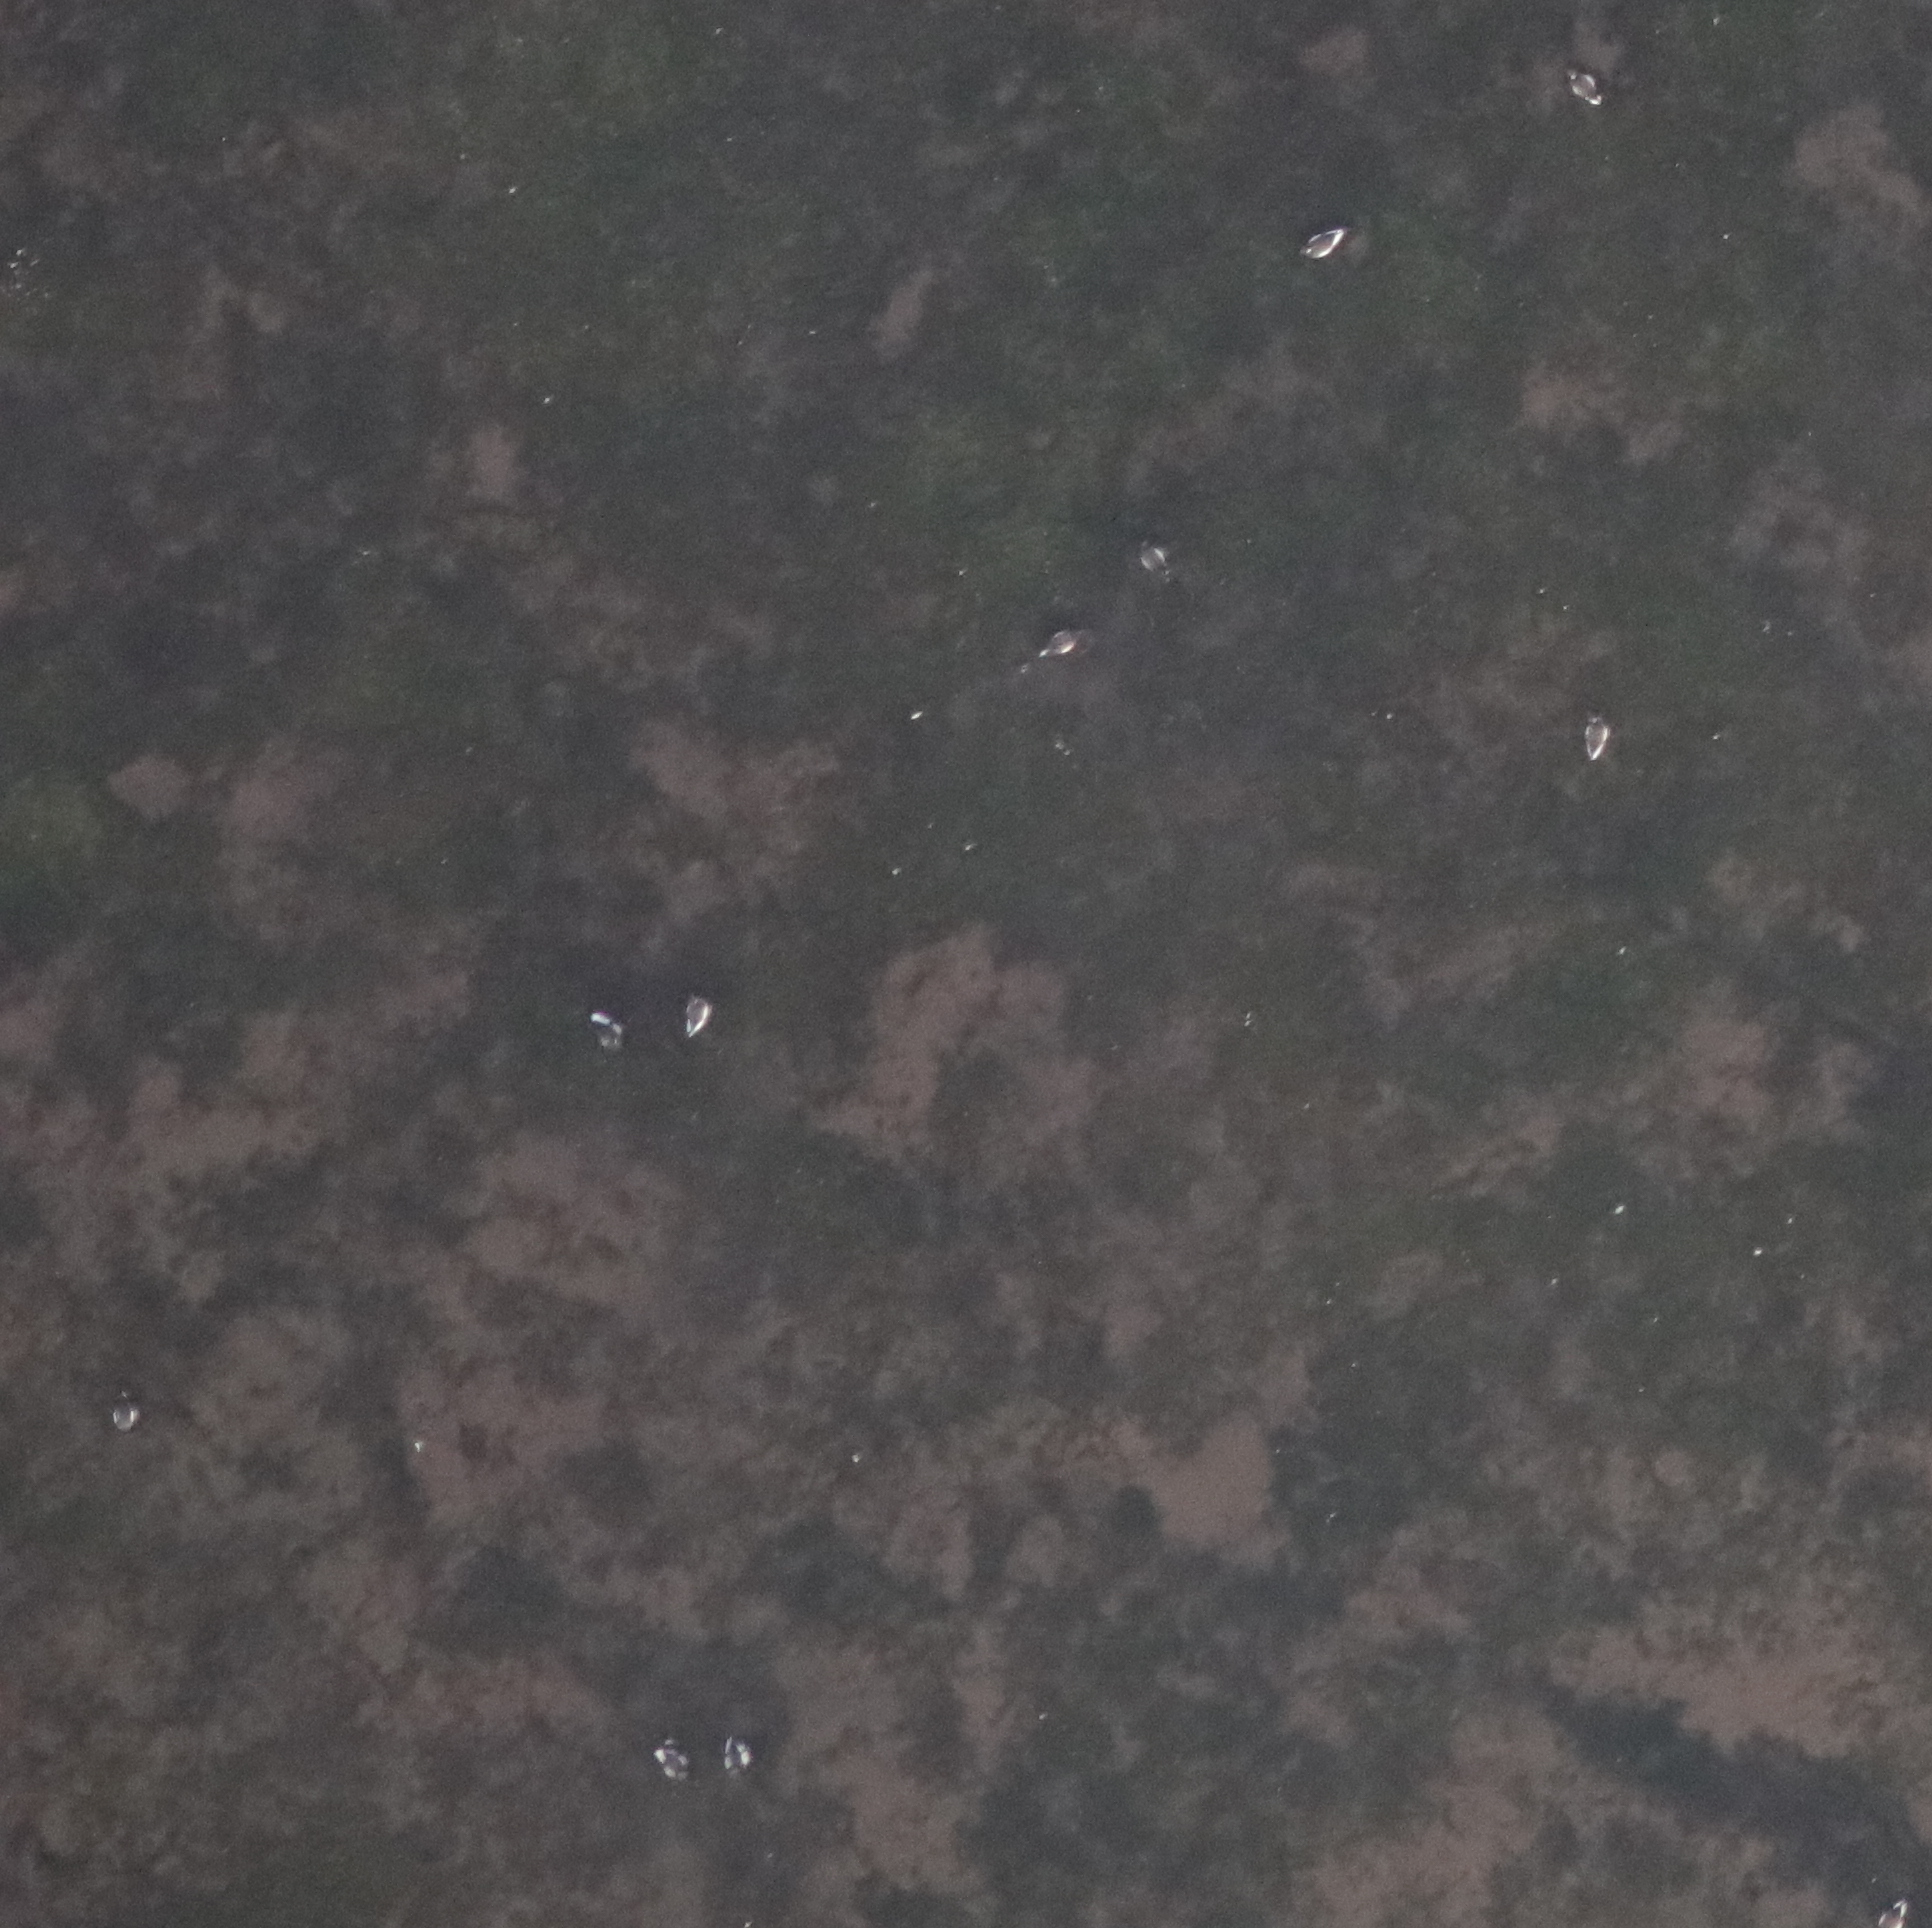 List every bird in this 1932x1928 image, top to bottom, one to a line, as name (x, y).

brant (1586, 85)
brant (1323, 244)
brant (1152, 559)
brant (1063, 641)
brant (1597, 736)
brant (698, 1013)
brant (608, 1032)
brant (124, 1413)
brant (737, 1751)
brant (673, 1761)
brant (1894, 1922)